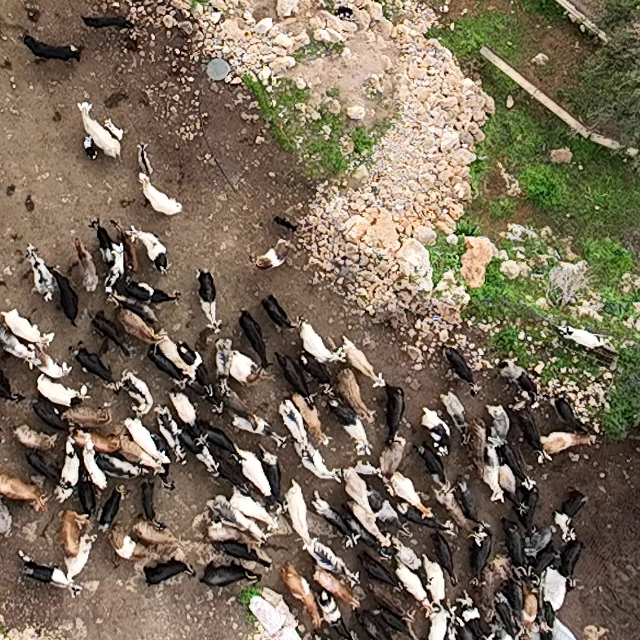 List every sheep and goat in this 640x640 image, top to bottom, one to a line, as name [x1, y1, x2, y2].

goat [77, 99, 121, 159]
goat [105, 119, 123, 140]
goat [83, 137, 98, 159]
goat [136, 142, 152, 175]
goat [138, 174, 183, 214]
goat [88, 216, 114, 265]
goat [111, 217, 137, 270]
goat [128, 226, 169, 272]
goat [74, 238, 100, 292]
goat [250, 239, 291, 269]
goat [27, 242, 56, 300]
goat [105, 243, 123, 291]
goat [44, 264, 80, 324]
goat [116, 264, 134, 293]
goat [194, 267, 223, 333]
goat [126, 280, 178, 304]
goat [108, 293, 158, 322]
goat [261, 294, 302, 330]
goat [1, 307, 55, 346]
goat [117, 309, 164, 343]
goat [238, 309, 272, 368]
goat [92, 312, 132, 358]
goat [0, 317, 37, 370]
goat [300, 321, 345, 362]
goat [560, 325, 606, 349]
goat [343, 334, 385, 385]
goat [159, 336, 190, 374]
goat [214, 338, 232, 398]
goat [176, 341, 213, 396]
goat [68, 342, 121, 394]
goat [444, 345, 482, 396]
goat [149, 347, 187, 389]
goat [33, 348, 74, 378]
goat [299, 349, 330, 395]
goat [225, 350, 264, 385]
goat [274, 351, 316, 410]
goat [0, 352, 24, 400]
goat [499, 359, 540, 408]
goat [338, 368, 375, 422]
goat [120, 372, 153, 418]
goat [36, 373, 92, 404]
goat [188, 380, 223, 414]
goat [213, 383, 257, 429]
goat [382, 386, 402, 445]
goat [440, 390, 471, 445]
goat [294, 392, 332, 444]
goat [553, 398, 597, 437]
goat [279, 399, 308, 446]
goat [331, 399, 371, 455]
goat [32, 401, 77, 437]
goat [62, 403, 110, 427]
goat [485, 404, 509, 446]
goat [155, 405, 187, 464]
goat [421, 406, 451, 456]
goat [515, 408, 551, 462]
goat [233, 410, 288, 447]
goat [465, 414, 486, 477]
goat [123, 418, 171, 463]
goat [197, 420, 246, 463]
goat [180, 424, 220, 478]
goat [14, 425, 59, 448]
goat [88, 428, 126, 452]
goat [540, 431, 594, 454]
goat [120, 436, 165, 474]
goat [379, 437, 406, 496]
goat [53, 439, 79, 502]
goat [84, 439, 107, 489]
goat [500, 441, 535, 491]
goat [296, 442, 343, 483]
goat [235, 445, 275, 503]
goat [415, 445, 447, 497]
goat [483, 445, 504, 501]
goat [26, 447, 68, 488]
goat [260, 447, 290, 514]
goat [158, 448, 175, 490]
goat [95, 452, 147, 478]
goat [214, 456, 251, 495]
goat [355, 460, 380, 475]
goat [499, 464, 528, 512]
goat [342, 467, 374, 515]
goat [82, 471, 98, 518]
goat [390, 472, 434, 518]
goat [453, 474, 490, 528]
goat [0, 475, 47, 511]
goat [0, 478, 13, 538]
goat [284, 479, 317, 549]
goat [142, 482, 168, 532]
goat [98, 485, 124, 532]
goat [232, 487, 280, 530]
goat [520, 487, 538, 532]
goat [554, 487, 588, 541]
goat [312, 491, 358, 546]
goat [435, 492, 486, 545]
goat [213, 496, 272, 542]
goat [348, 501, 391, 548]
goat [394, 502, 452, 530]
goat [63, 509, 86, 557]
goat [306, 511, 353, 549]
goat [212, 516, 264, 546]
goat [499, 517, 534, 577]
goat [134, 519, 191, 547]
goat [346, 519, 393, 559]
goat [111, 520, 177, 562]
goat [525, 525, 555, 555]
goat [431, 531, 459, 586]
goat [469, 532, 490, 588]
goat [66, 534, 95, 582]
goat [394, 539, 431, 589]
goat [212, 540, 274, 571]
goat [559, 542, 583, 591]
goat [308, 543, 360, 586]
goat [361, 549, 403, 593]
goat [18, 550, 83, 596]
goat [532, 551, 553, 585]
goat [422, 553, 456, 621]
goat [144, 555, 196, 587]
goat [282, 560, 322, 627]
goat [201, 561, 261, 588]
goat [397, 561, 432, 612]
goat [313, 566, 361, 606]
goat [544, 567, 566, 629]
goat [508, 576, 524, 623]
goat [366, 580, 416, 622]
goat [522, 583, 537, 635]
goat [537, 586, 546, 632]
goat [454, 589, 493, 639]
goat [318, 590, 352, 639]
goat [490, 592, 524, 639]
goat [354, 607, 391, 639]
goat [380, 607, 419, 638]
goat [429, 609, 449, 637]
goat [552, 616, 577, 639]